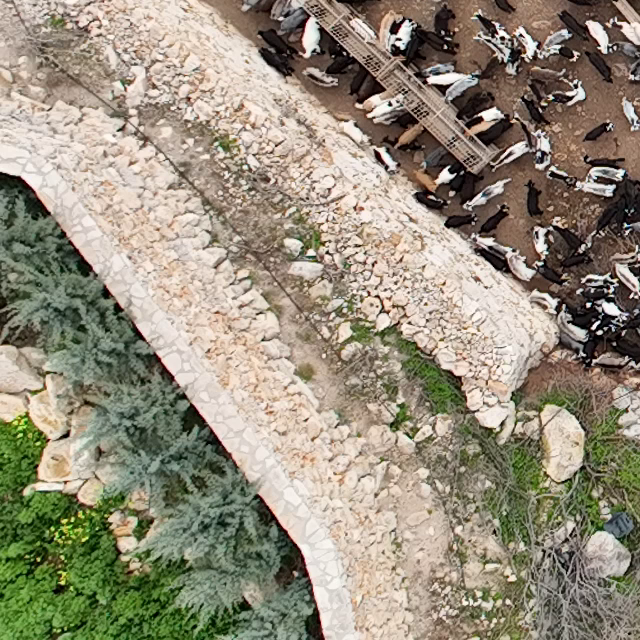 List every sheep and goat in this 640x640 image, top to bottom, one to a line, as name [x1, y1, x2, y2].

goat [241, 0, 270, 11]
goat [254, 0, 281, 13]
goat [269, 0, 297, 21]
goat [284, 0, 306, 18]
goat [338, 0, 381, 5]
goat [481, 0, 516, 13]
goat [565, 0, 598, 5]
goat [277, 3, 316, 34]
goat [435, 4, 456, 36]
goat [472, 9, 508, 38]
goat [558, 9, 590, 43]
goat [378, 11, 402, 50]
goat [347, 13, 376, 44]
goat [302, 15, 323, 58]
goat [387, 17, 405, 51]
goat [605, 18, 639, 44]
goat [394, 20, 415, 55]
goat [585, 20, 609, 55]
goat [631, 22, 639, 61]
goat [514, 25, 539, 62]
goat [416, 26, 459, 56]
goat [538, 29, 571, 59]
goat [257, 30, 296, 61]
goat [329, 30, 342, 57]
goat [474, 31, 505, 58]
goat [503, 37, 521, 75]
goat [400, 38, 423, 68]
goat [609, 41, 639, 57]
goat [546, 45, 580, 62]
goat [258, 47, 292, 77]
goat [584, 50, 614, 84]
goat [325, 52, 355, 75]
goat [349, 55, 369, 97]
goat [628, 55, 639, 81]
goat [408, 61, 456, 79]
goat [356, 62, 381, 101]
goat [527, 64, 565, 81]
goat [301, 68, 339, 87]
goat [418, 74, 468, 91]
goat [444, 74, 478, 103]
goat [355, 79, 401, 111]
goat [526, 79, 549, 106]
goat [548, 81, 585, 105]
goat [367, 87, 409, 117]
goat [454, 91, 493, 123]
goat [520, 95, 551, 124]
goat [620, 97, 639, 131]
goat [373, 101, 414, 126]
goat [460, 107, 503, 132]
goat [397, 111, 428, 129]
goat [512, 113, 538, 152]
goat [474, 116, 511, 147]
goat [337, 119, 372, 145]
goat [392, 120, 430, 150]
goat [464, 121, 494, 136]
goat [583, 121, 613, 143]
goat [532, 130, 548, 171]
goat [425, 135, 457, 165]
goat [382, 138, 425, 152]
goat [488, 141, 530, 171]
goat [373, 147, 400, 172]
goat [583, 154, 625, 167]
goat [435, 155, 474, 185]
goat [448, 166, 466, 196]
goat [547, 166, 577, 186]
goat [584, 166, 625, 184]
goat [413, 169, 438, 193]
goat [459, 171, 484, 205]
goat [461, 177, 513, 209]
goat [625, 179, 639, 216]
goat [523, 180, 545, 216]
goat [577, 181, 617, 198]
goat [415, 191, 444, 209]
goat [593, 200, 620, 234]
goat [479, 201, 510, 233]
goat [615, 201, 627, 235]
goat [445, 214, 478, 229]
goat [551, 222, 587, 253]
goat [624, 222, 639, 241]
goat [531, 225, 553, 260]
goat [469, 234, 510, 258]
goat [473, 247, 509, 271]
goat [507, 249, 535, 280]
goat [610, 250, 637, 262]
goat [561, 255, 590, 269]
goat [534, 261, 566, 284]
goat [614, 263, 639, 300]
goat [581, 272, 619, 286]
goat [576, 285, 614, 299]
goat [633, 288, 639, 315]
goat [527, 290, 560, 314]
goat [601, 299, 628, 320]
goat [558, 303, 587, 340]
goat [572, 305, 599, 329]
goat [619, 315, 639, 330]
goat [590, 320, 621, 335]
goat [560, 333, 583, 355]
goat [607, 337, 639, 357]
goat [580, 338, 599, 363]
goat [592, 356, 632, 367]